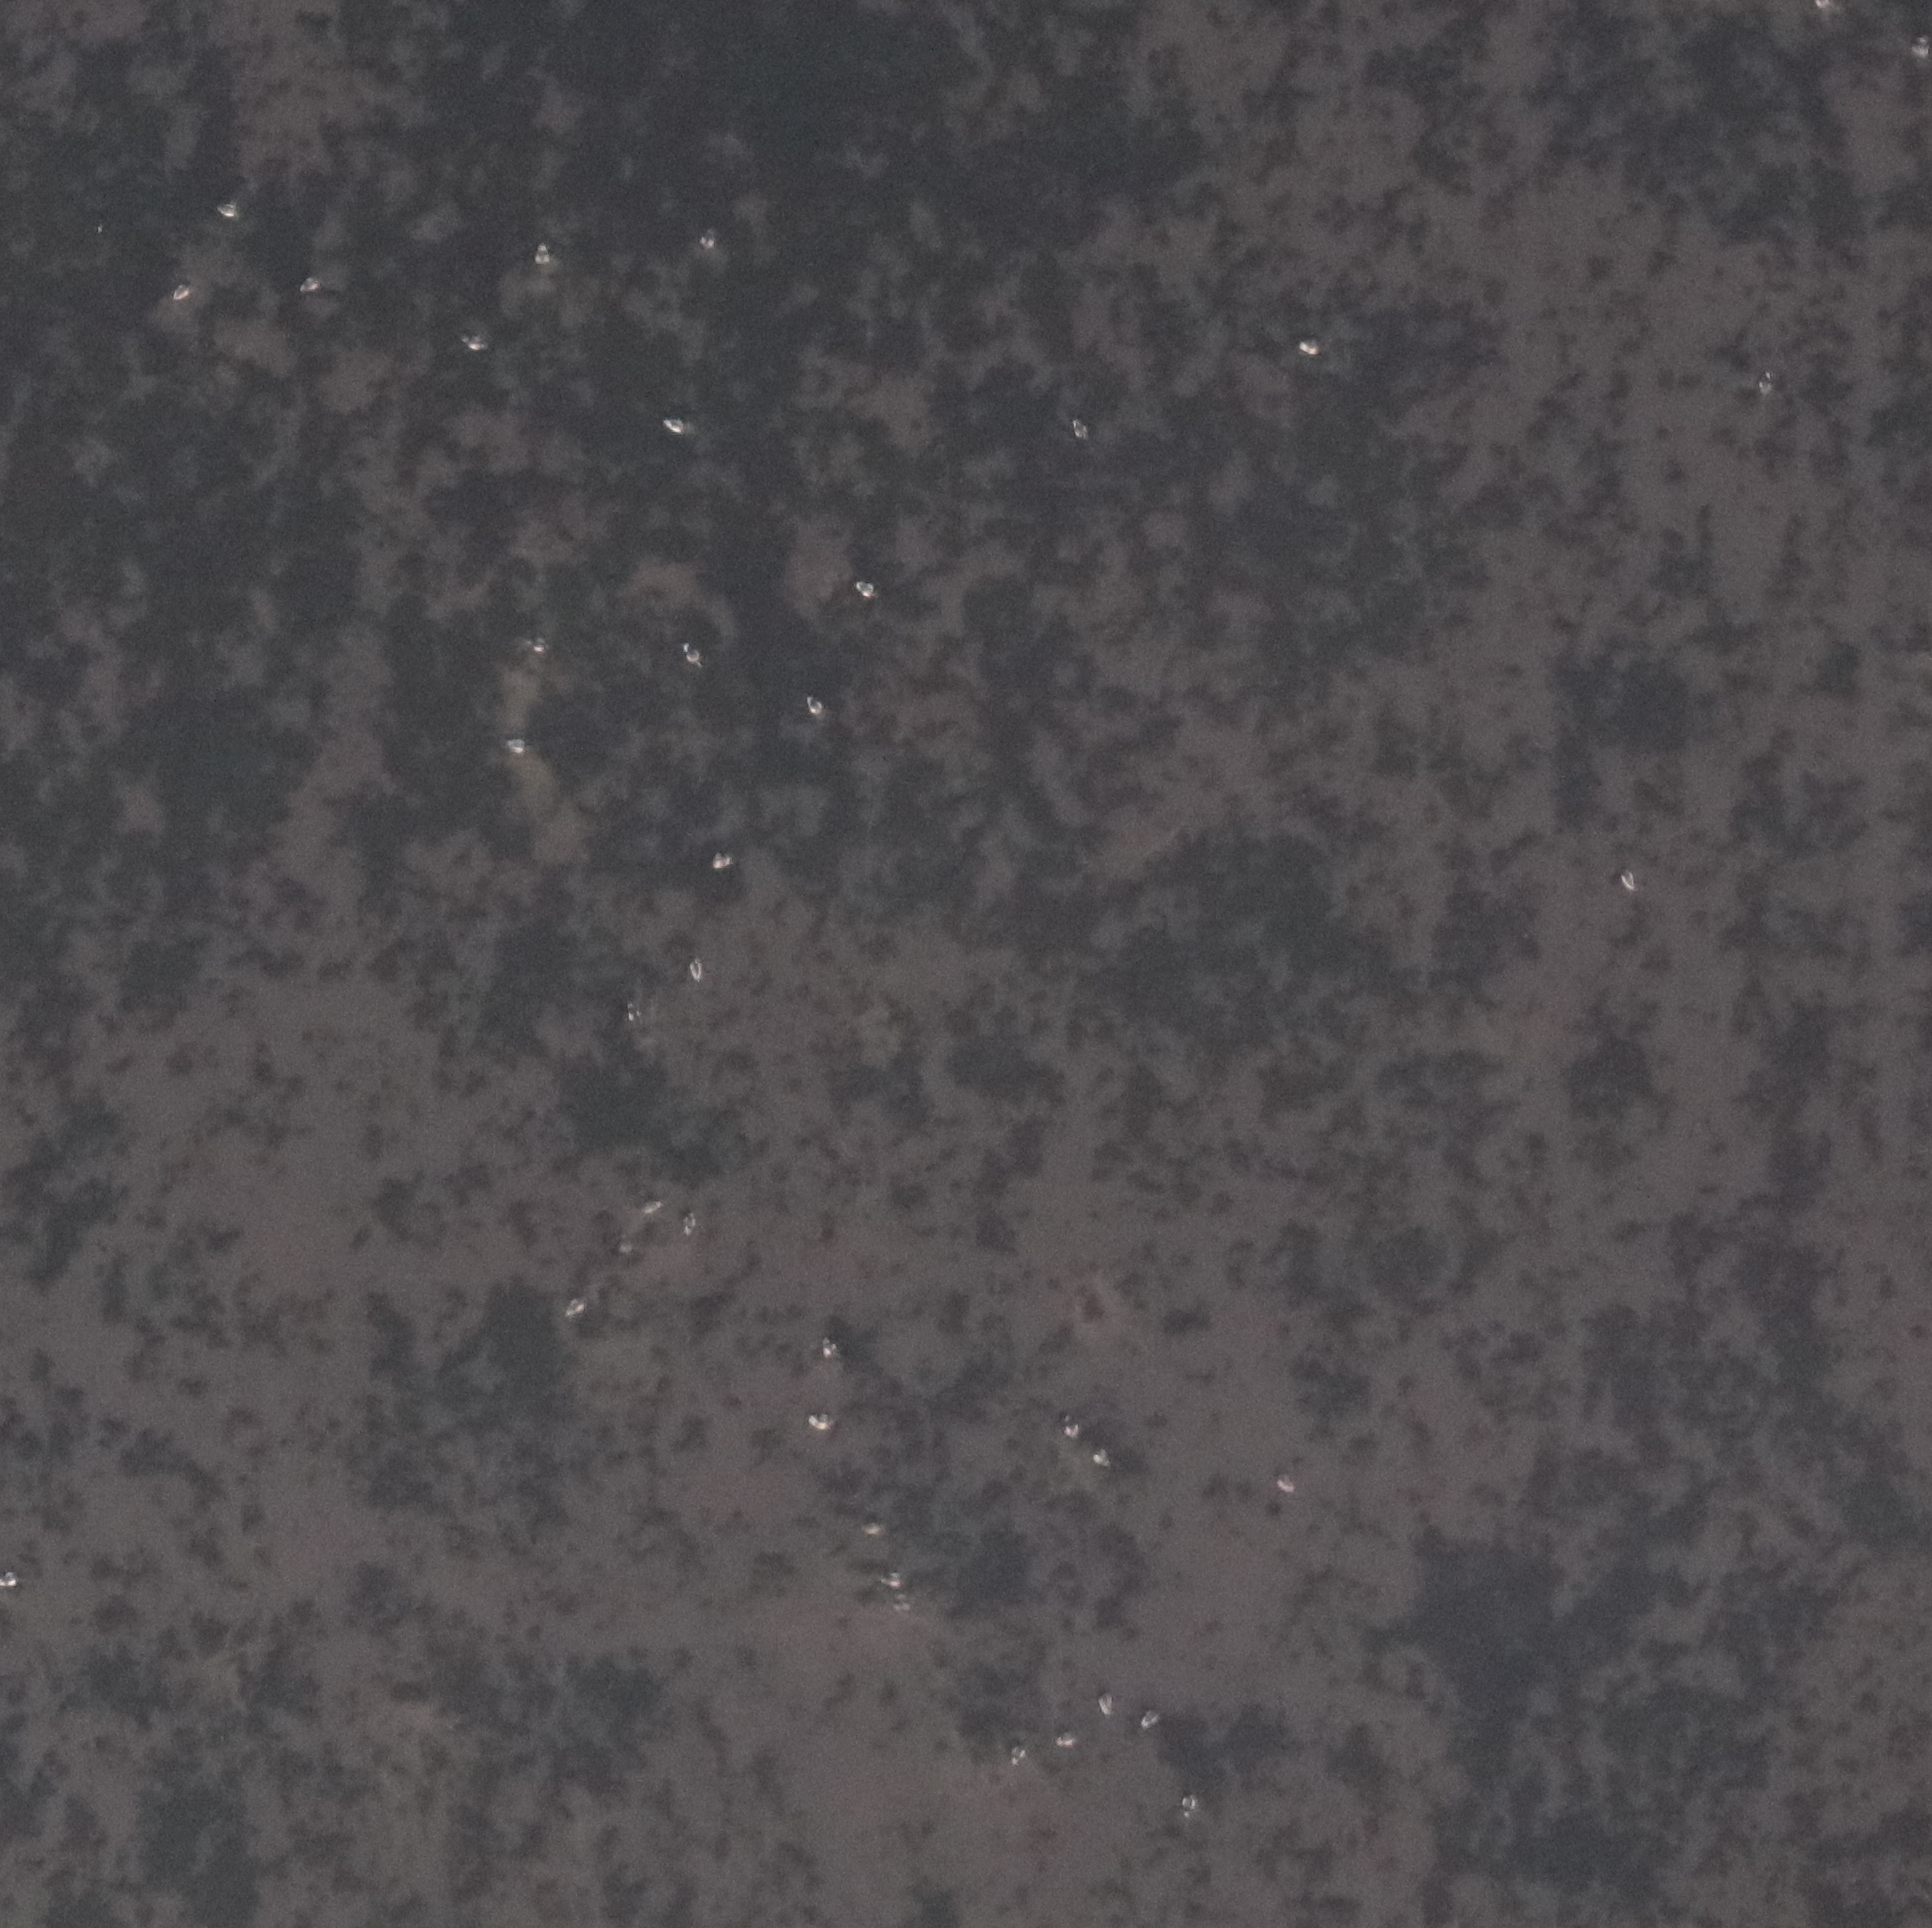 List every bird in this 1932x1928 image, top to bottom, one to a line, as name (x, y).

brant (1922, 38)
brant (223, 203)
brant (723, 237)
brant (544, 248)
brant (309, 286)
brant (185, 289)
brant (1311, 344)
brant (468, 348)
brant (1754, 386)
brant (1074, 414)
brant (667, 429)
brant (875, 587)
brant (538, 641)
brant (694, 660)
brant (818, 709)
brant (512, 737)
brant (725, 860)
brant (1631, 874)
brant (693, 963)
brant (636, 1012)
brant (656, 1197)
brant (694, 1218)
brant (575, 1301)
brant (842, 1331)
brant (836, 1411)
brant (1062, 1426)
brant (1103, 1461)
brant (1288, 1498)
brant (872, 1507)
brant (893, 1568)
brant (1, 1582)
brant (904, 1595)
brant (1100, 1707)
brant (1140, 1711)
brant (1062, 1742)
brant (1011, 1755)
brant (1189, 1799)